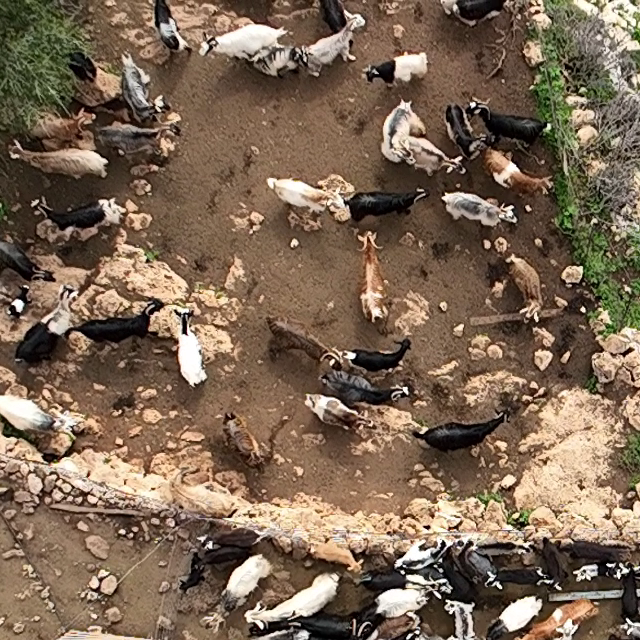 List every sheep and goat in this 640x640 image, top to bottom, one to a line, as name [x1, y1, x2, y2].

goat [154, 2, 191, 53]
goat [440, 2, 506, 23]
goat [318, 3, 353, 46]
goat [304, 10, 366, 78]
goat [200, 21, 285, 61]
goat [250, 43, 310, 77]
goat [120, 51, 170, 119]
goat [366, 51, 426, 86]
goat [464, 96, 551, 148]
goat [380, 101, 425, 166]
goat [443, 102, 502, 159]
goat [22, 109, 96, 141]
goat [94, 123, 183, 155]
goat [405, 136, 466, 176]
goat [6, 140, 108, 178]
goat [480, 149, 555, 197]
goat [264, 177, 345, 214]
goat [343, 186, 429, 222]
goat [442, 189, 519, 228]
goat [29, 197, 122, 230]
goat [355, 230, 390, 333]
goat [0, 233, 55, 282]
goat [0, 252, 14, 303]
goat [503, 254, 543, 323]
goat [5, 284, 33, 316]
goat [16, 284, 77, 363]
goat [65, 297, 164, 344]
goat [173, 308, 209, 387]
goat [267, 322, 343, 370]
goat [344, 338, 411, 374]
goat [320, 371, 414, 406]
goat [0, 387, 71, 432]
goat [302, 392, 378, 433]
goat [412, 406, 510, 452]
goat [222, 411, 267, 473]
goat [198, 528, 274, 550]
goat [394, 535, 451, 573]
goat [537, 537, 569, 590]
goat [453, 539, 474, 585]
goat [476, 540, 534, 556]
goat [570, 540, 632, 562]
goat [309, 544, 364, 572]
goat [197, 548, 254, 566]
goat [444, 548, 479, 605]
goat [465, 548, 498, 584]
goat [179, 553, 201, 591]
goat [200, 555, 273, 628]
goat [573, 560, 623, 581]
goat [619, 563, 637, 618]
goat [635, 567, 639, 596]
goat [484, 569, 541, 589]
goat [356, 570, 453, 594]
goat [246, 574, 338, 627]
goat [349, 590, 426, 639]
goat [507, 594, 601, 639]
goat [472, 597, 543, 639]
goat [442, 599, 476, 639]
goat [283, 610, 359, 638]
goat [350, 612, 420, 639]
goat [617, 618, 639, 639]
goat [517, 619, 576, 639]
goat [225, 632, 292, 639]
goat [370, 633, 441, 639]
goat [604, 635, 639, 639]